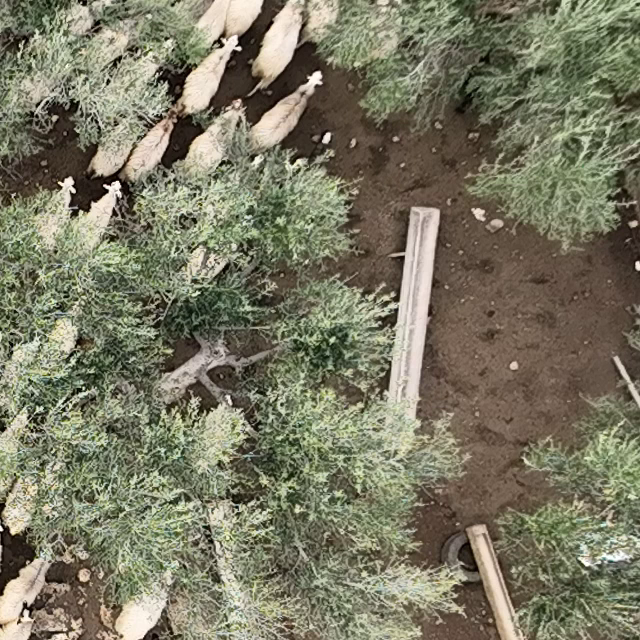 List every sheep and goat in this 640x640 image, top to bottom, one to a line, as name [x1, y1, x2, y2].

sheep [301, 0, 342, 38]
sheep [47, 1, 96, 48]
sheep [183, 1, 230, 61]
sheep [224, 1, 261, 41]
sheep [242, 2, 301, 99]
sheep [326, 2, 405, 68]
sheep [77, 12, 153, 75]
sheep [115, 35, 176, 90]
sheep [176, 35, 239, 116]
sheep [250, 74, 320, 148]
sheep [185, 99, 241, 177]
sheep [128, 104, 178, 183]
sheep [88, 116, 143, 175]
sheep [34, 177, 74, 251]
sheep [69, 181, 122, 258]
sheep [172, 238, 228, 295]
sheep [39, 295, 85, 371]
sheep [0, 332, 42, 386]
sheep [0, 339, 5, 403]
sheep [0, 401, 34, 494]
sheep [1, 455, 38, 537]
sheep [0, 513, 6, 600]
sheep [0, 550, 52, 621]
sheep [111, 560, 178, 639]
sheep [0, 606, 34, 639]
sheep [103, 633, 159, 639]